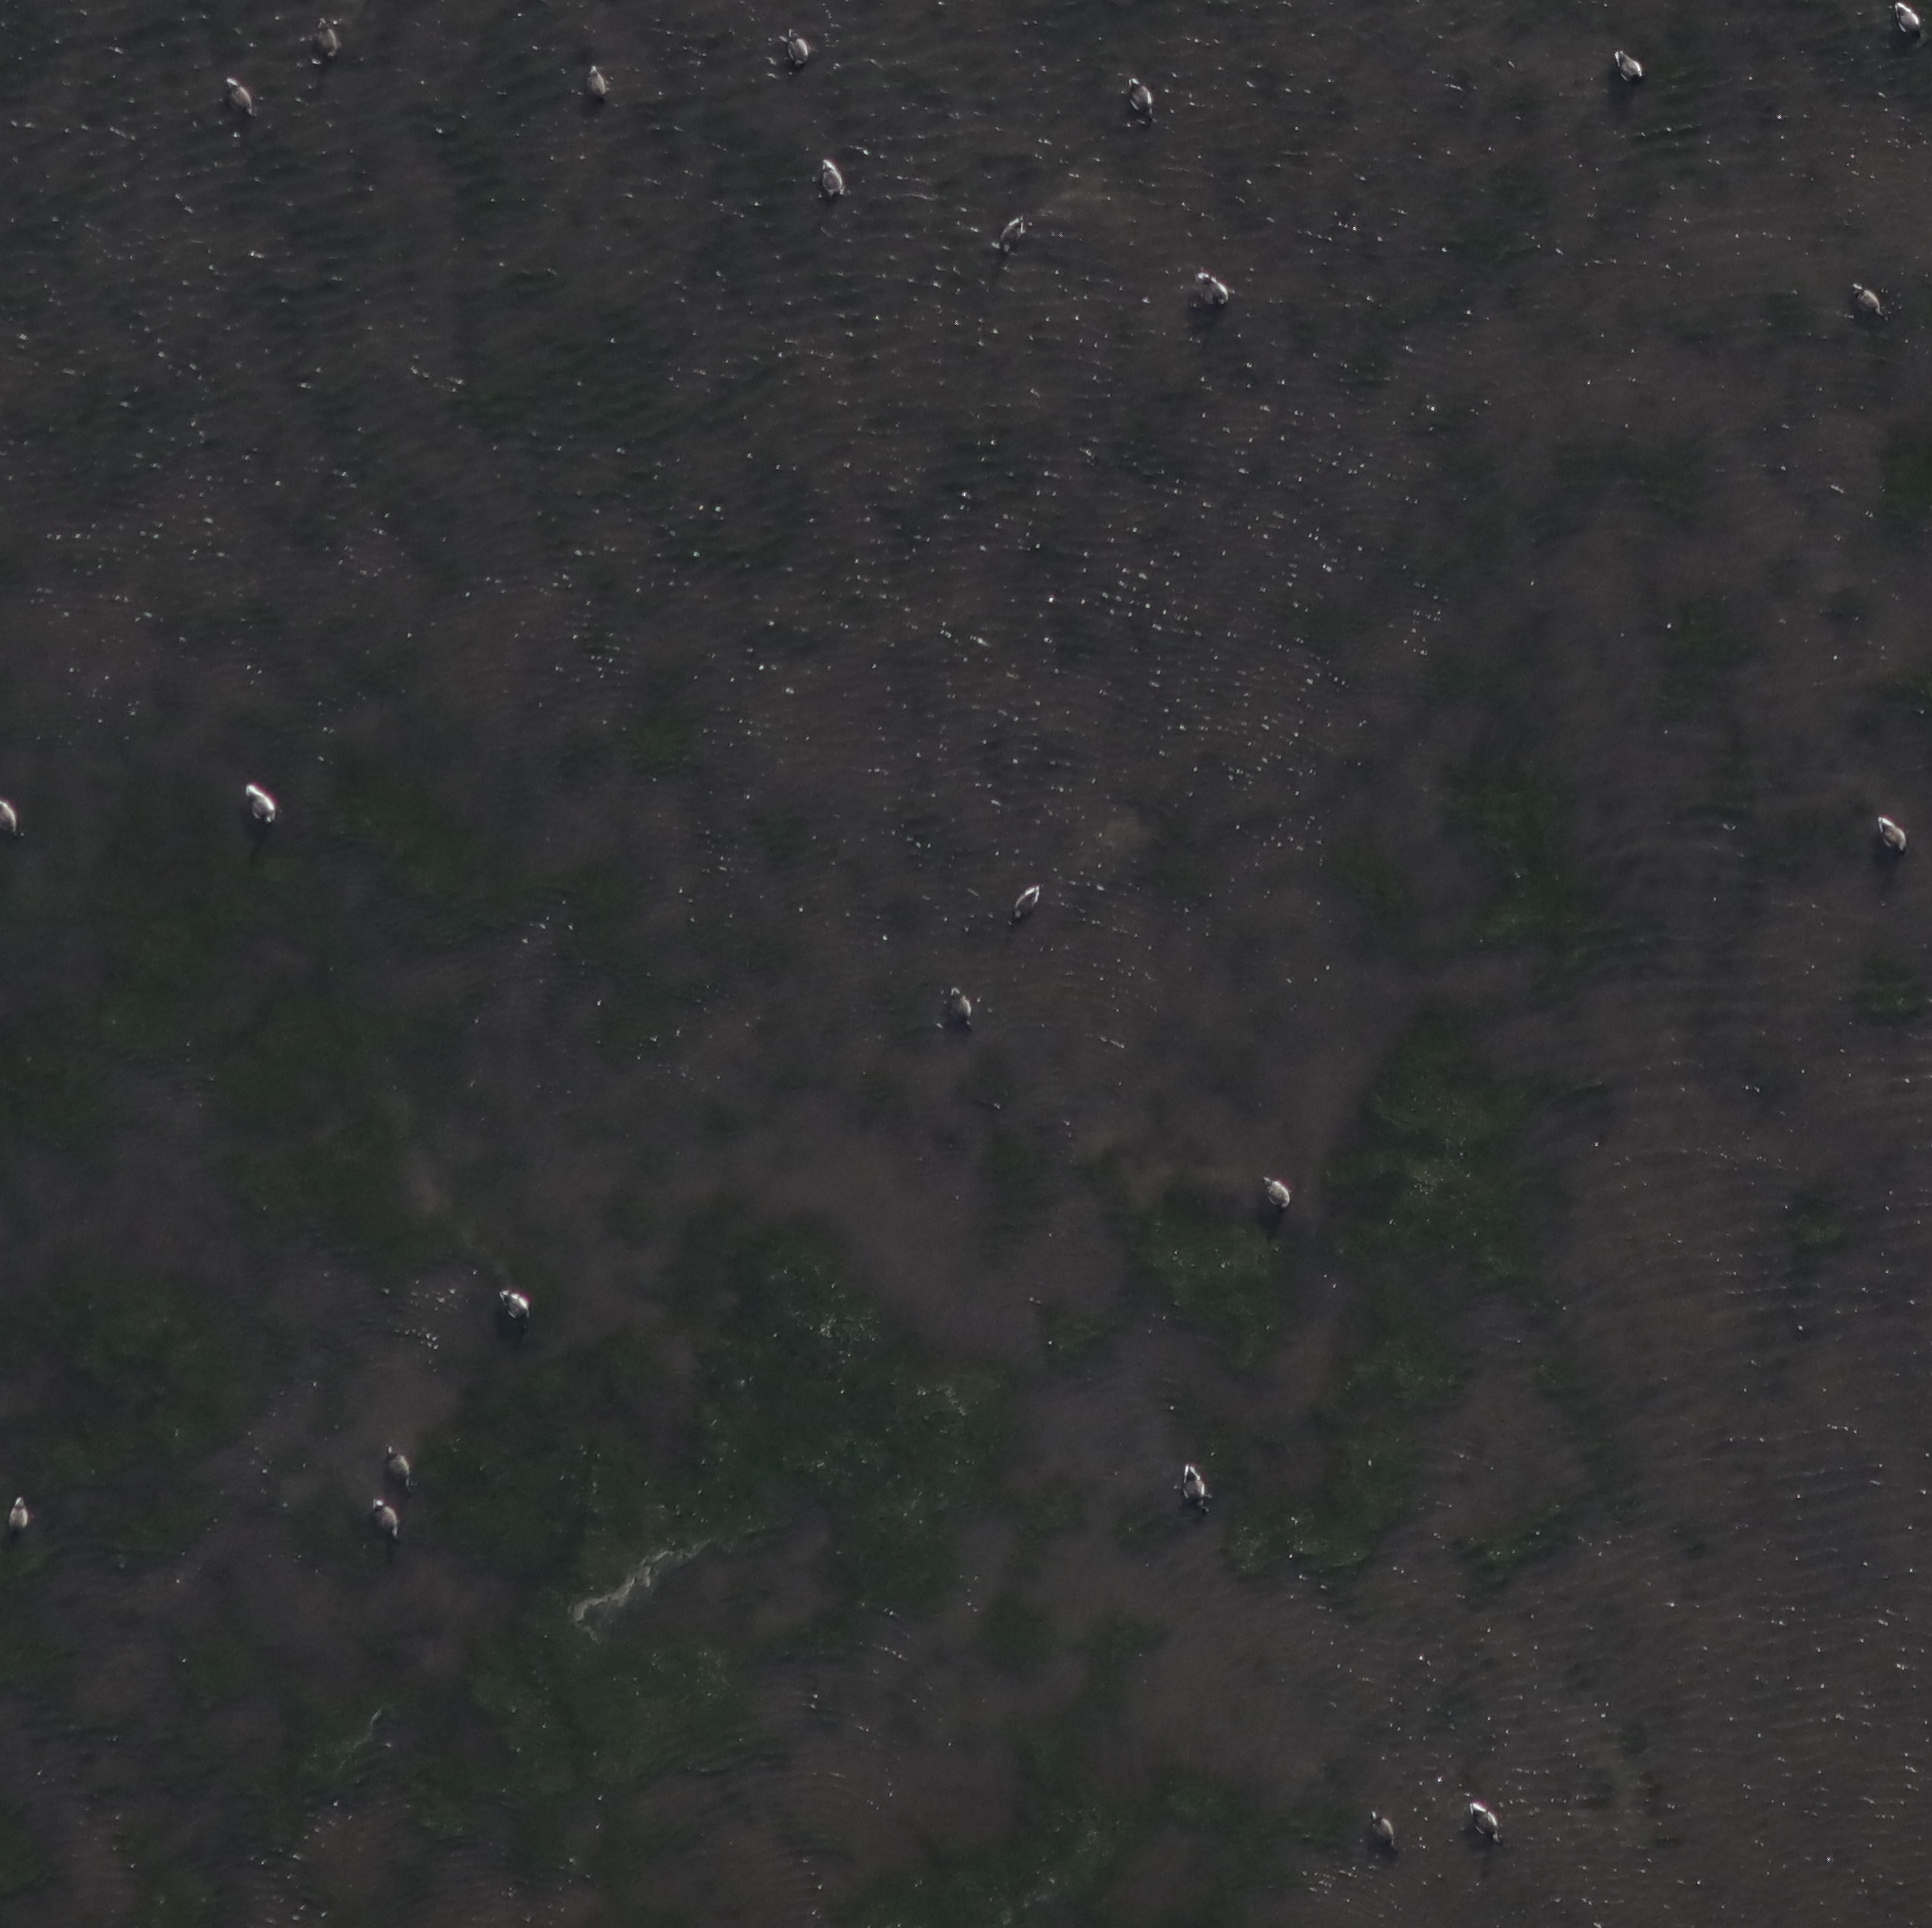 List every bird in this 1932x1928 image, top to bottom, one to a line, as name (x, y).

brant (1908, 22)
brant (326, 42)
brant (795, 52)
brant (1628, 66)
brant (598, 85)
brant (1140, 98)
brant (241, 99)
brant (832, 181)
brant (1013, 235)
brant (1210, 292)
brant (1871, 301)
brant (263, 806)
brant (4, 817)
brant (1890, 835)
brant (1026, 906)
brant (962, 1009)
brant (1276, 1194)
brant (514, 1305)
brant (398, 1465)
brant (1195, 1486)
brant (19, 1516)
brant (385, 1518)
brant (1487, 1823)
brant (1382, 1830)